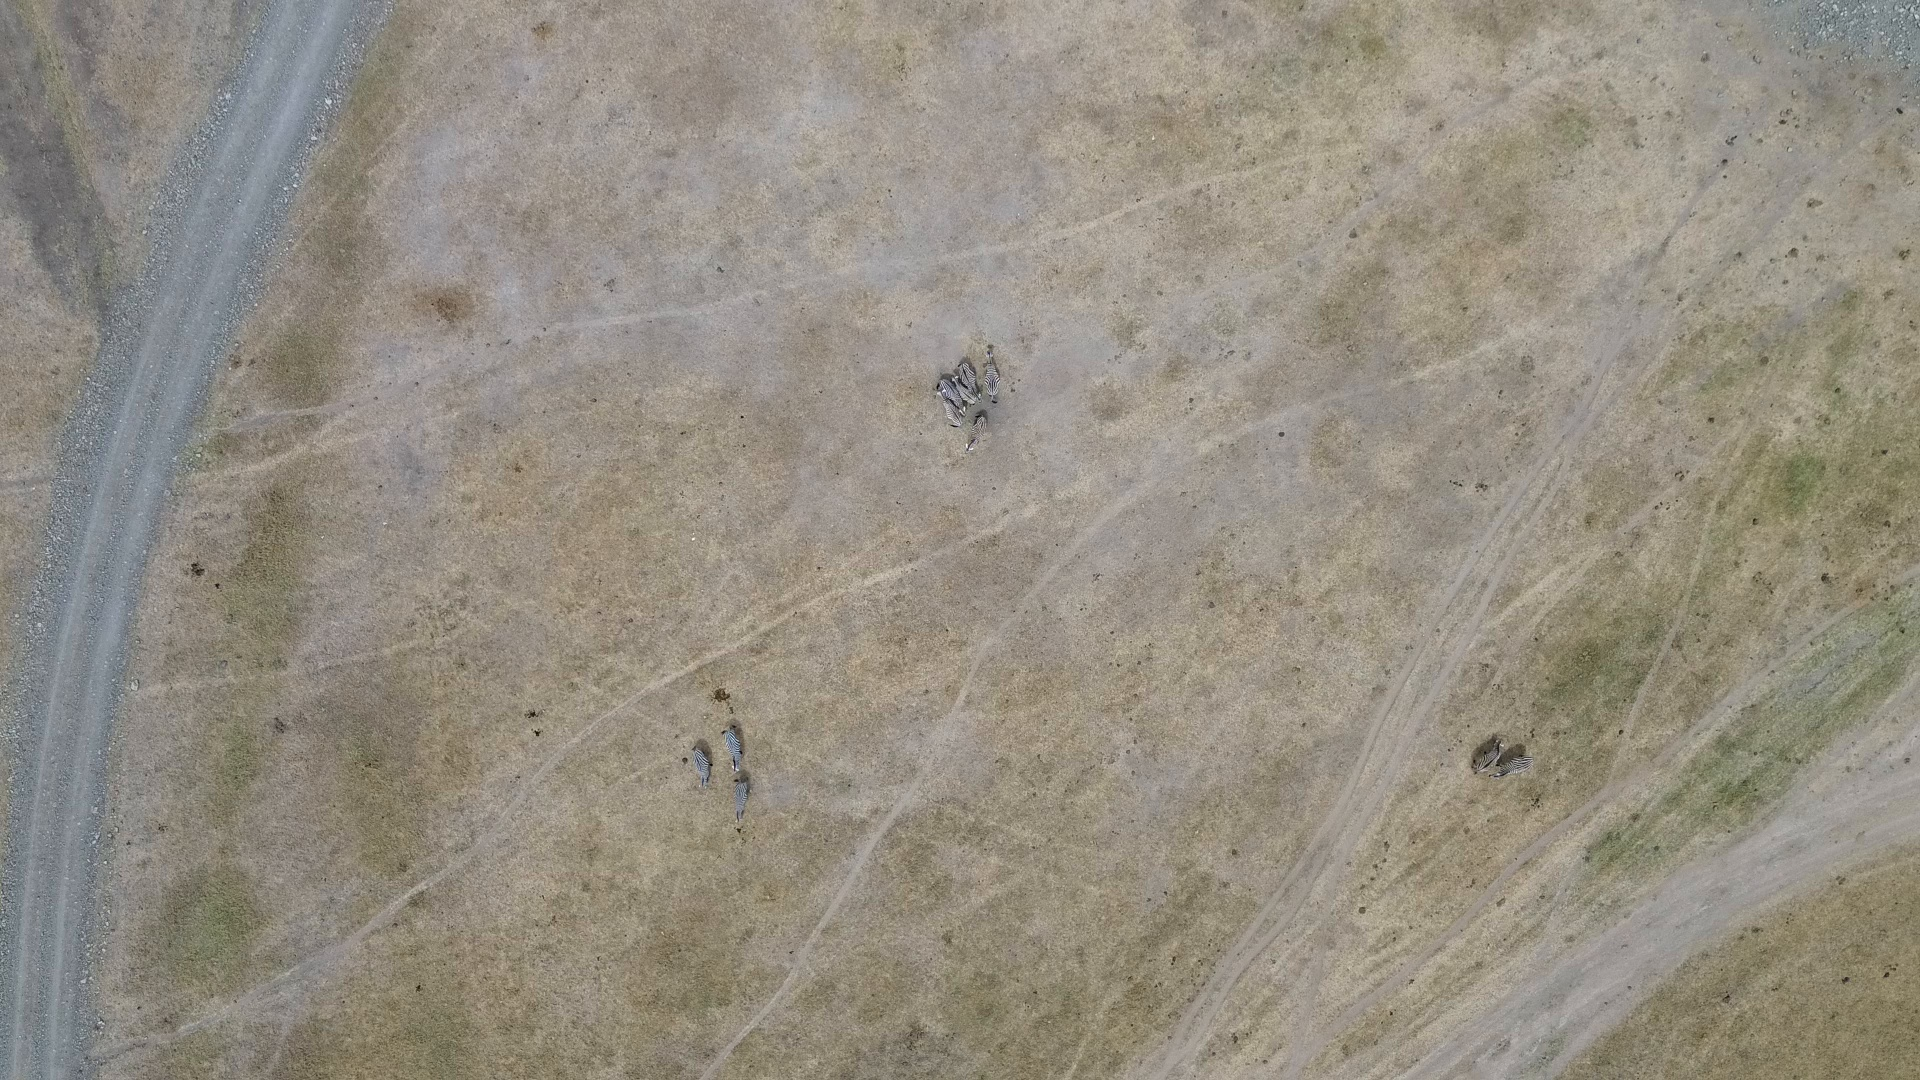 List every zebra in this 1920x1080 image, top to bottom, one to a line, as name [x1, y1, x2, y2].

zebra [985, 349, 998, 395]
zebra [958, 362, 983, 404]
zebra [949, 375, 976, 404]
zebra [939, 379, 965, 416]
zebra [937, 390, 960, 428]
zebra [964, 416, 986, 453]
zebra [724, 731, 743, 771]
zebra [1473, 738, 1504, 773]
zebra [691, 749, 710, 787]
zebra [1495, 757, 1533, 778]
zebra [731, 781, 749, 826]